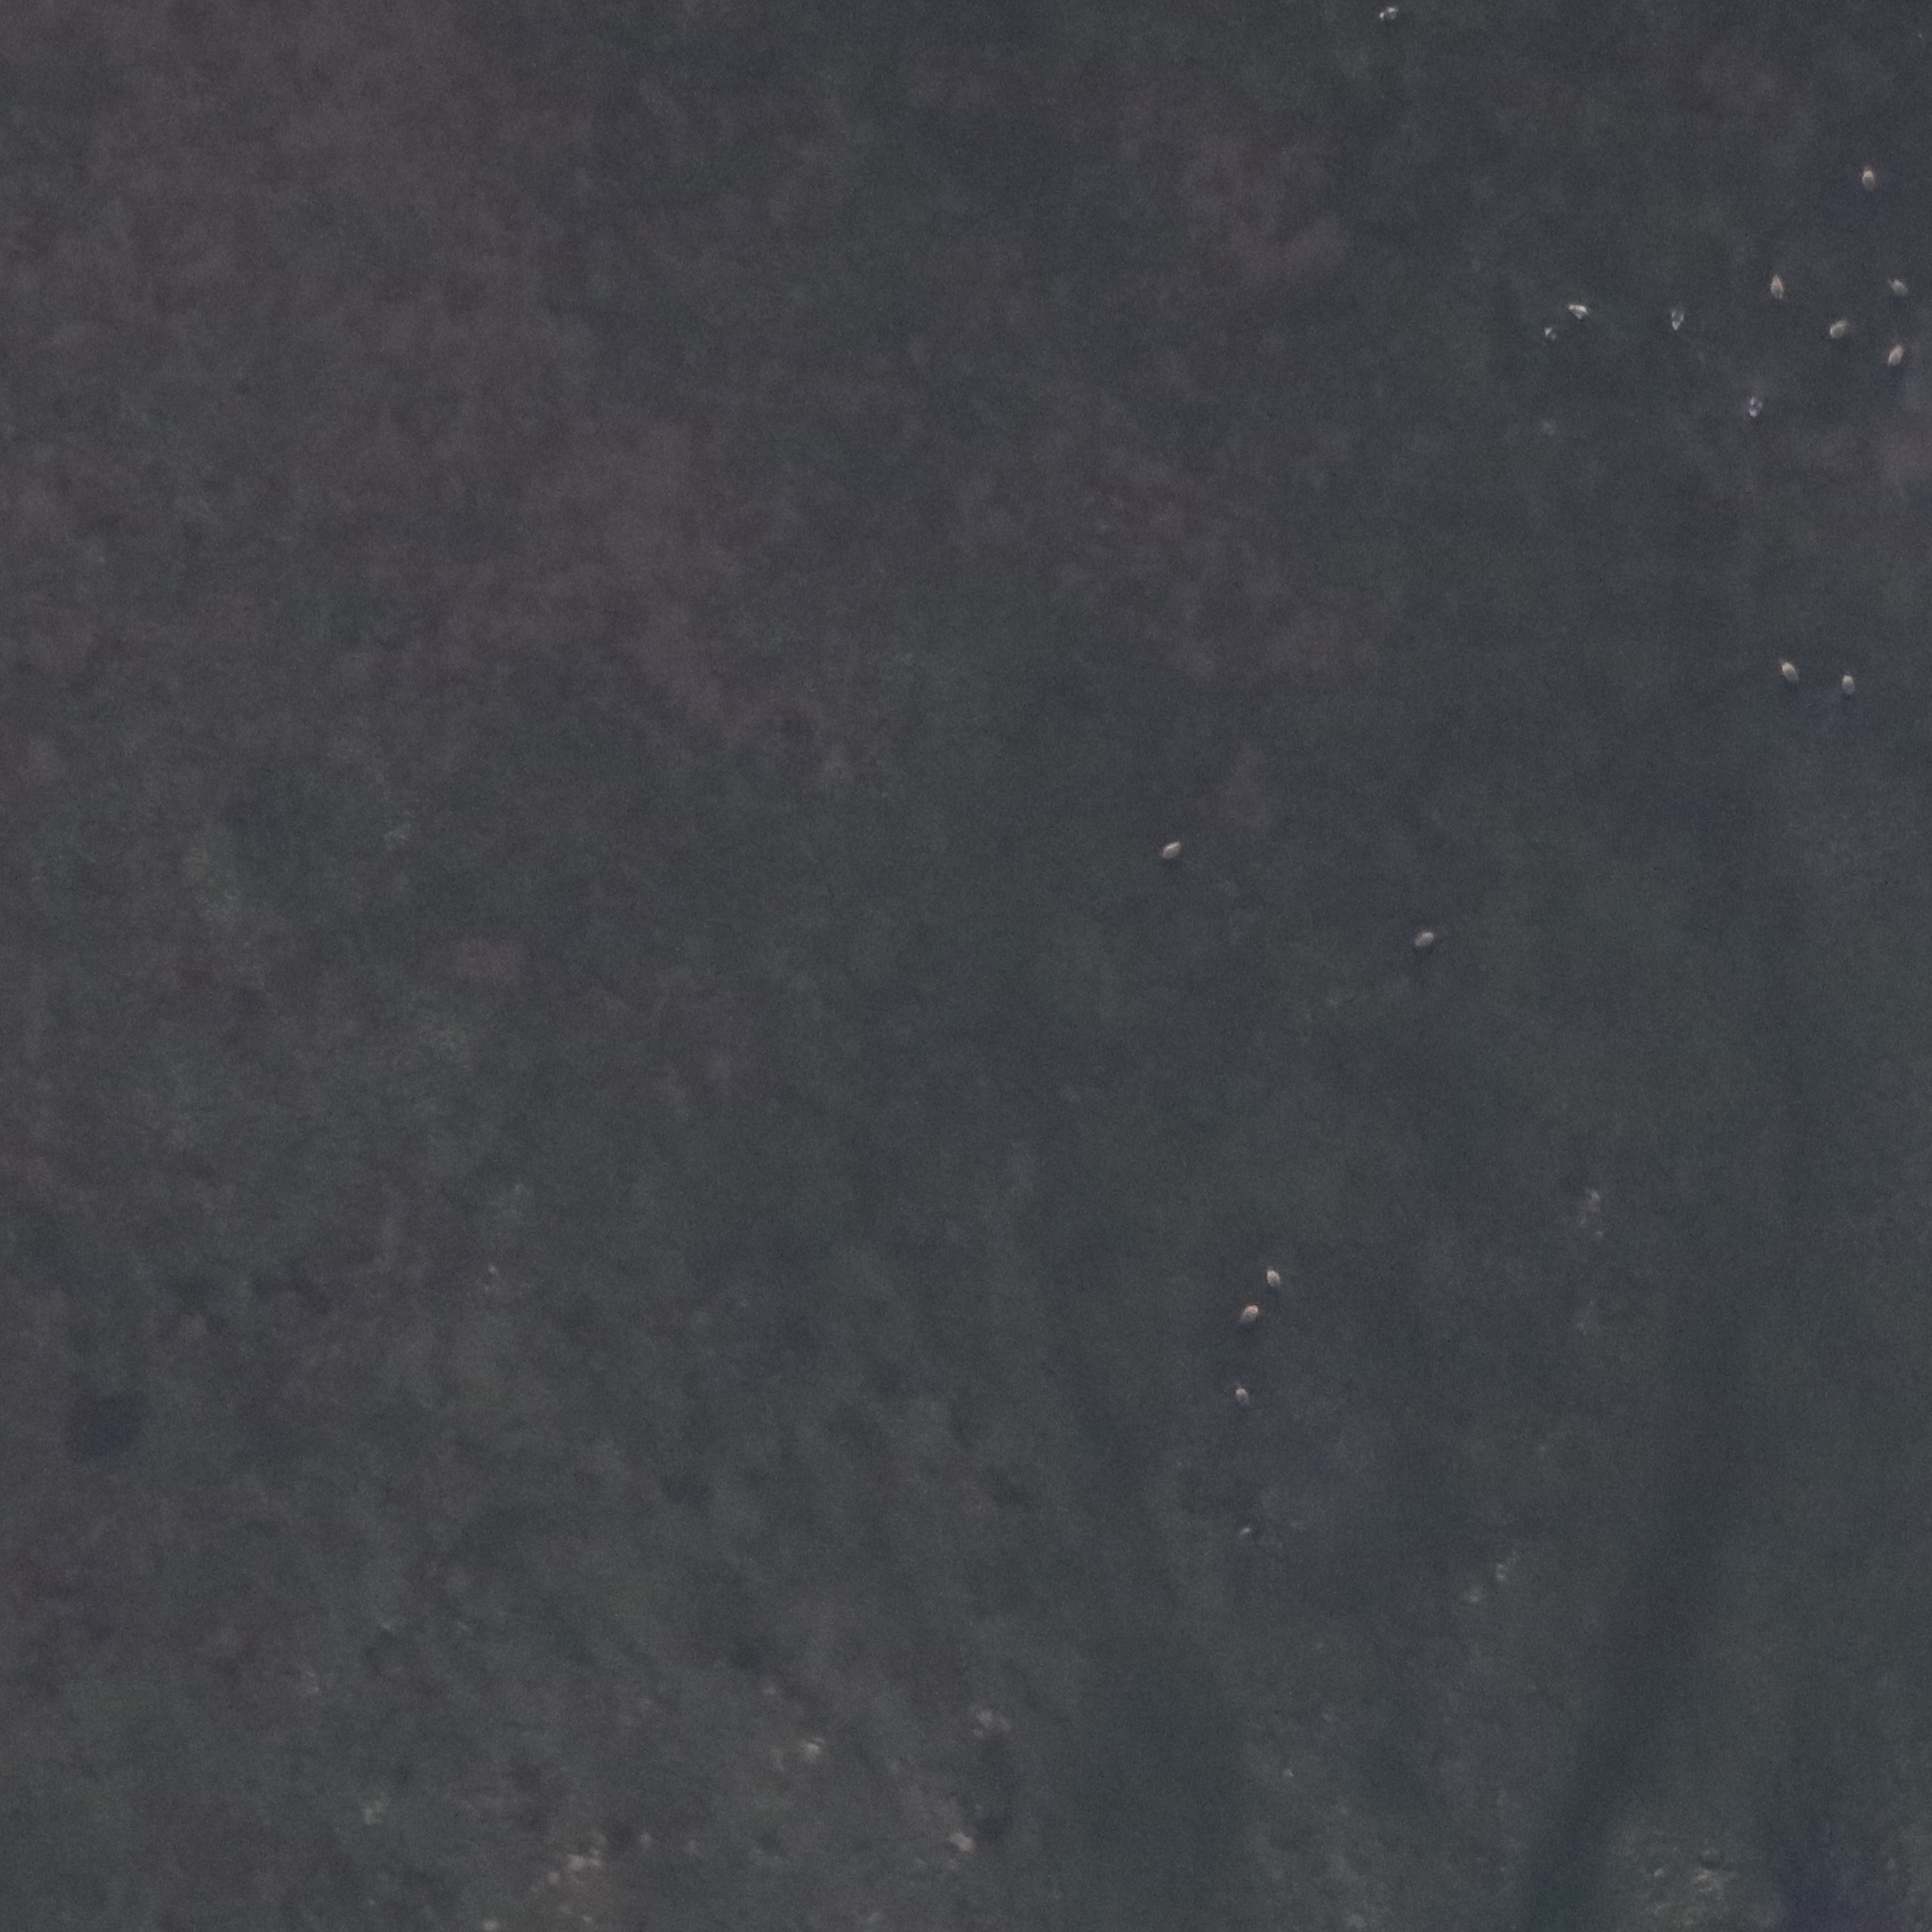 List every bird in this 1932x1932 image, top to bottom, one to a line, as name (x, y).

brant (1388, 12)
Canada goose (1875, 182)
Canada goose (1787, 288)
Canada goose (1898, 297)
brant (1581, 312)
brant (1678, 323)
Canada goose (1849, 328)
brant (1553, 335)
Canada goose (1902, 351)
brant (1757, 411)
Canada goose (1789, 671)
Canada goose (1845, 689)
Canada goose (1171, 850)
Canada goose (1426, 942)
Canada goose (1274, 1278)
Canada goose (1250, 1313)
Canada goose (1244, 1399)